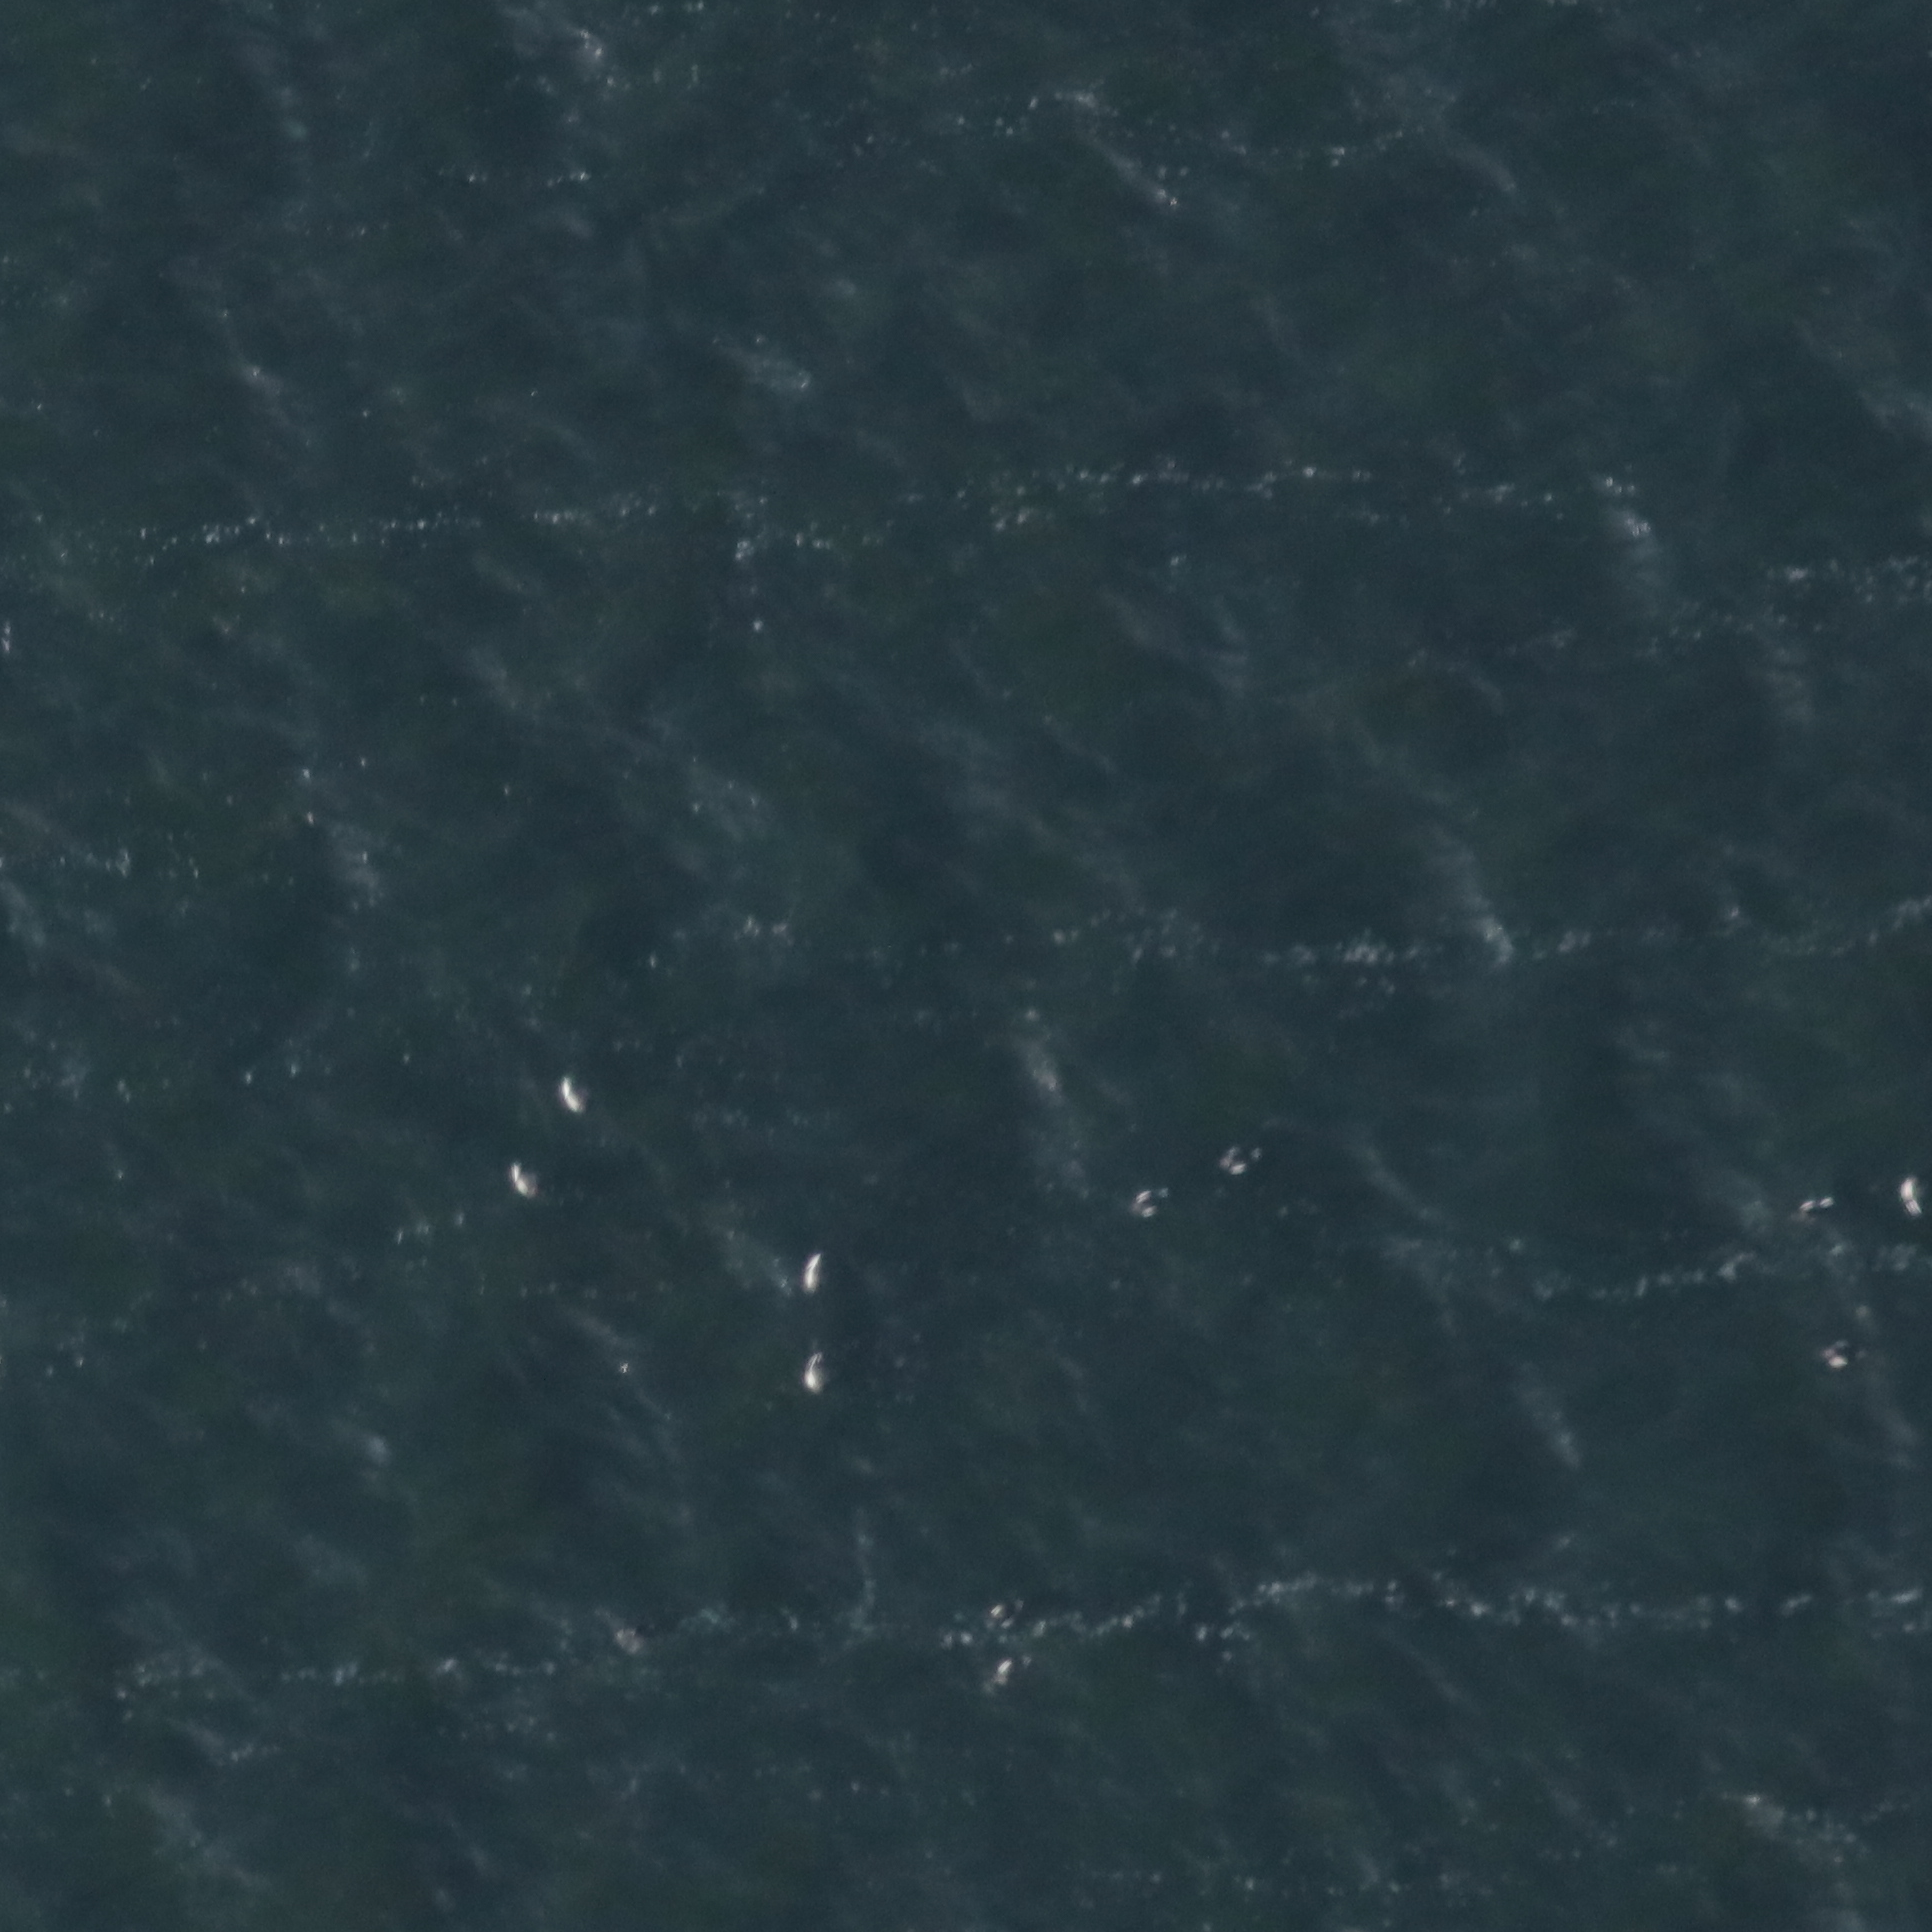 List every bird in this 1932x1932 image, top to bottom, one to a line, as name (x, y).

brant (573, 1097)
brant (1236, 1156)
brant (521, 1179)
brant (1913, 1195)
brant (1145, 1202)
brant (1811, 1214)
brant (818, 1273)
brant (1842, 1354)
brant (816, 1372)
brant (1002, 1613)
brant (1019, 1671)